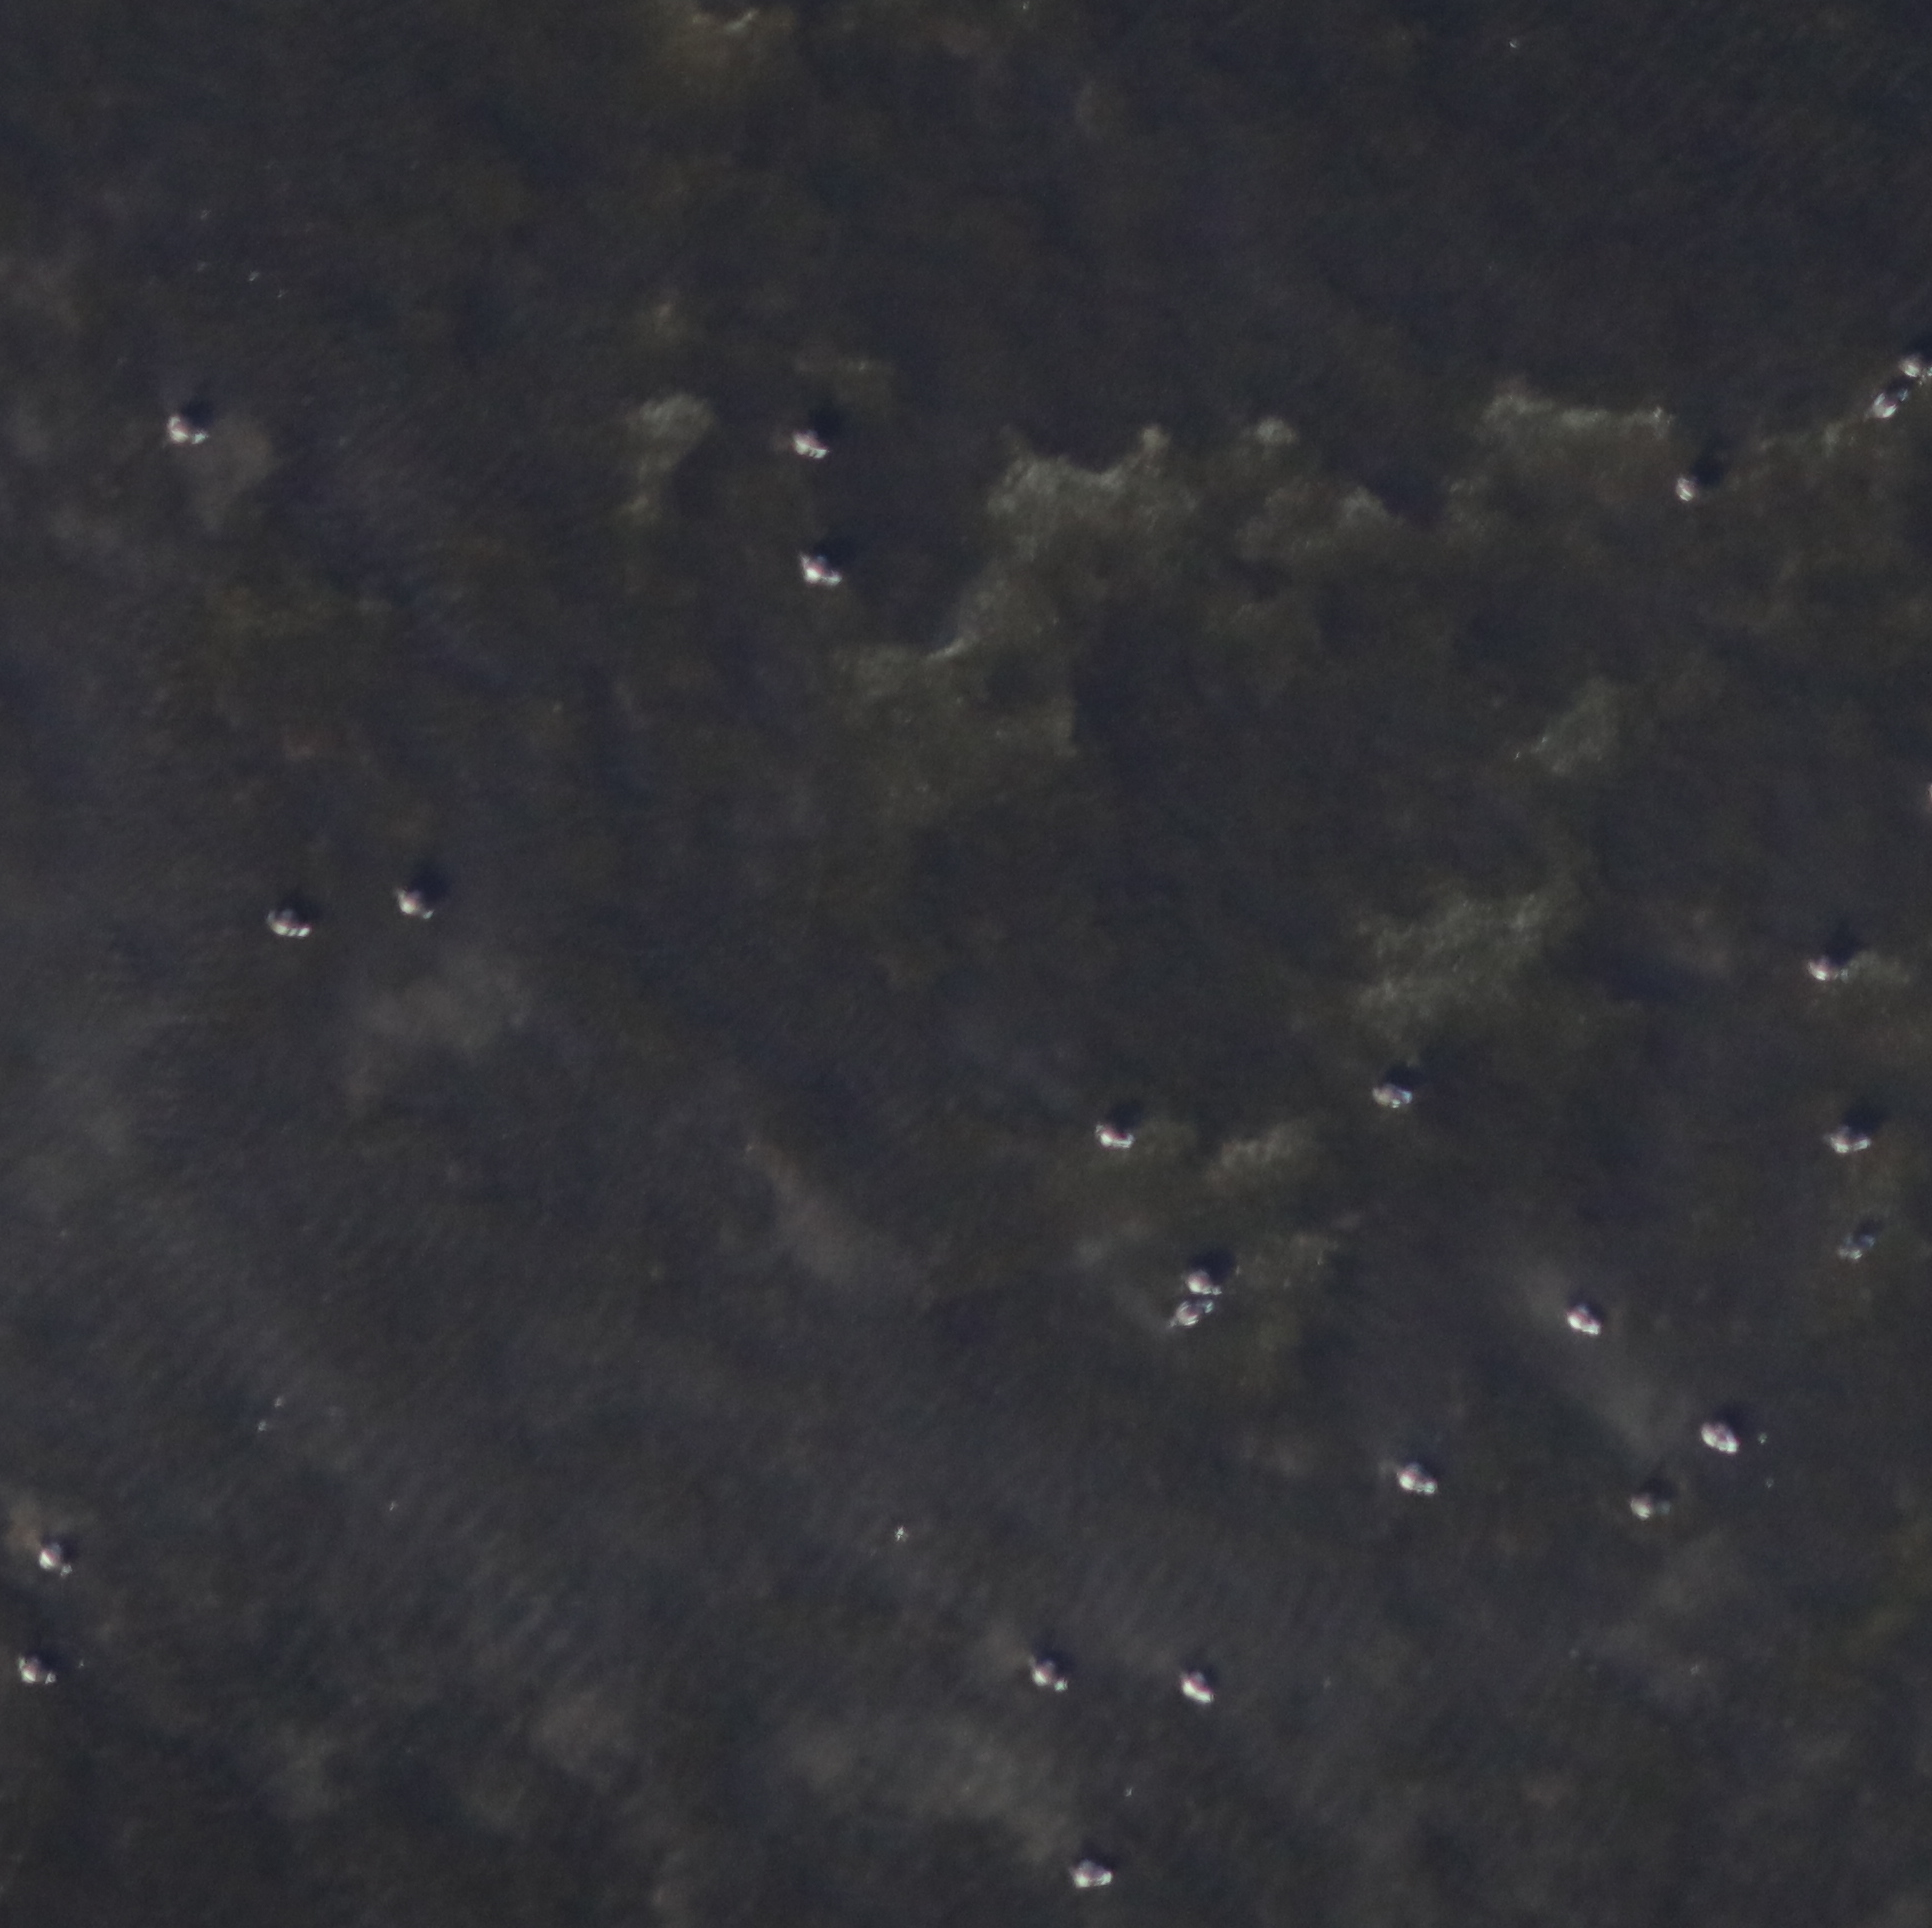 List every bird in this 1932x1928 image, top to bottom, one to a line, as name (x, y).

brant (1923, 366)
brant (1892, 405)
brant (184, 429)
brant (807, 443)
brant (1687, 484)
brant (821, 568)
brant (415, 904)
brant (288, 922)
brant (1828, 970)
brant (1390, 1094)
brant (1118, 1137)
brant (1849, 1140)
brant (1858, 1243)
brant (1201, 1287)
brant (1581, 1314)
brant (1191, 1317)
brant (1717, 1441)
brant (1413, 1479)
brant (1646, 1511)
brant (54, 1556)
brant (35, 1670)
brant (1045, 1673)
brant (1195, 1700)
brant (1090, 1876)